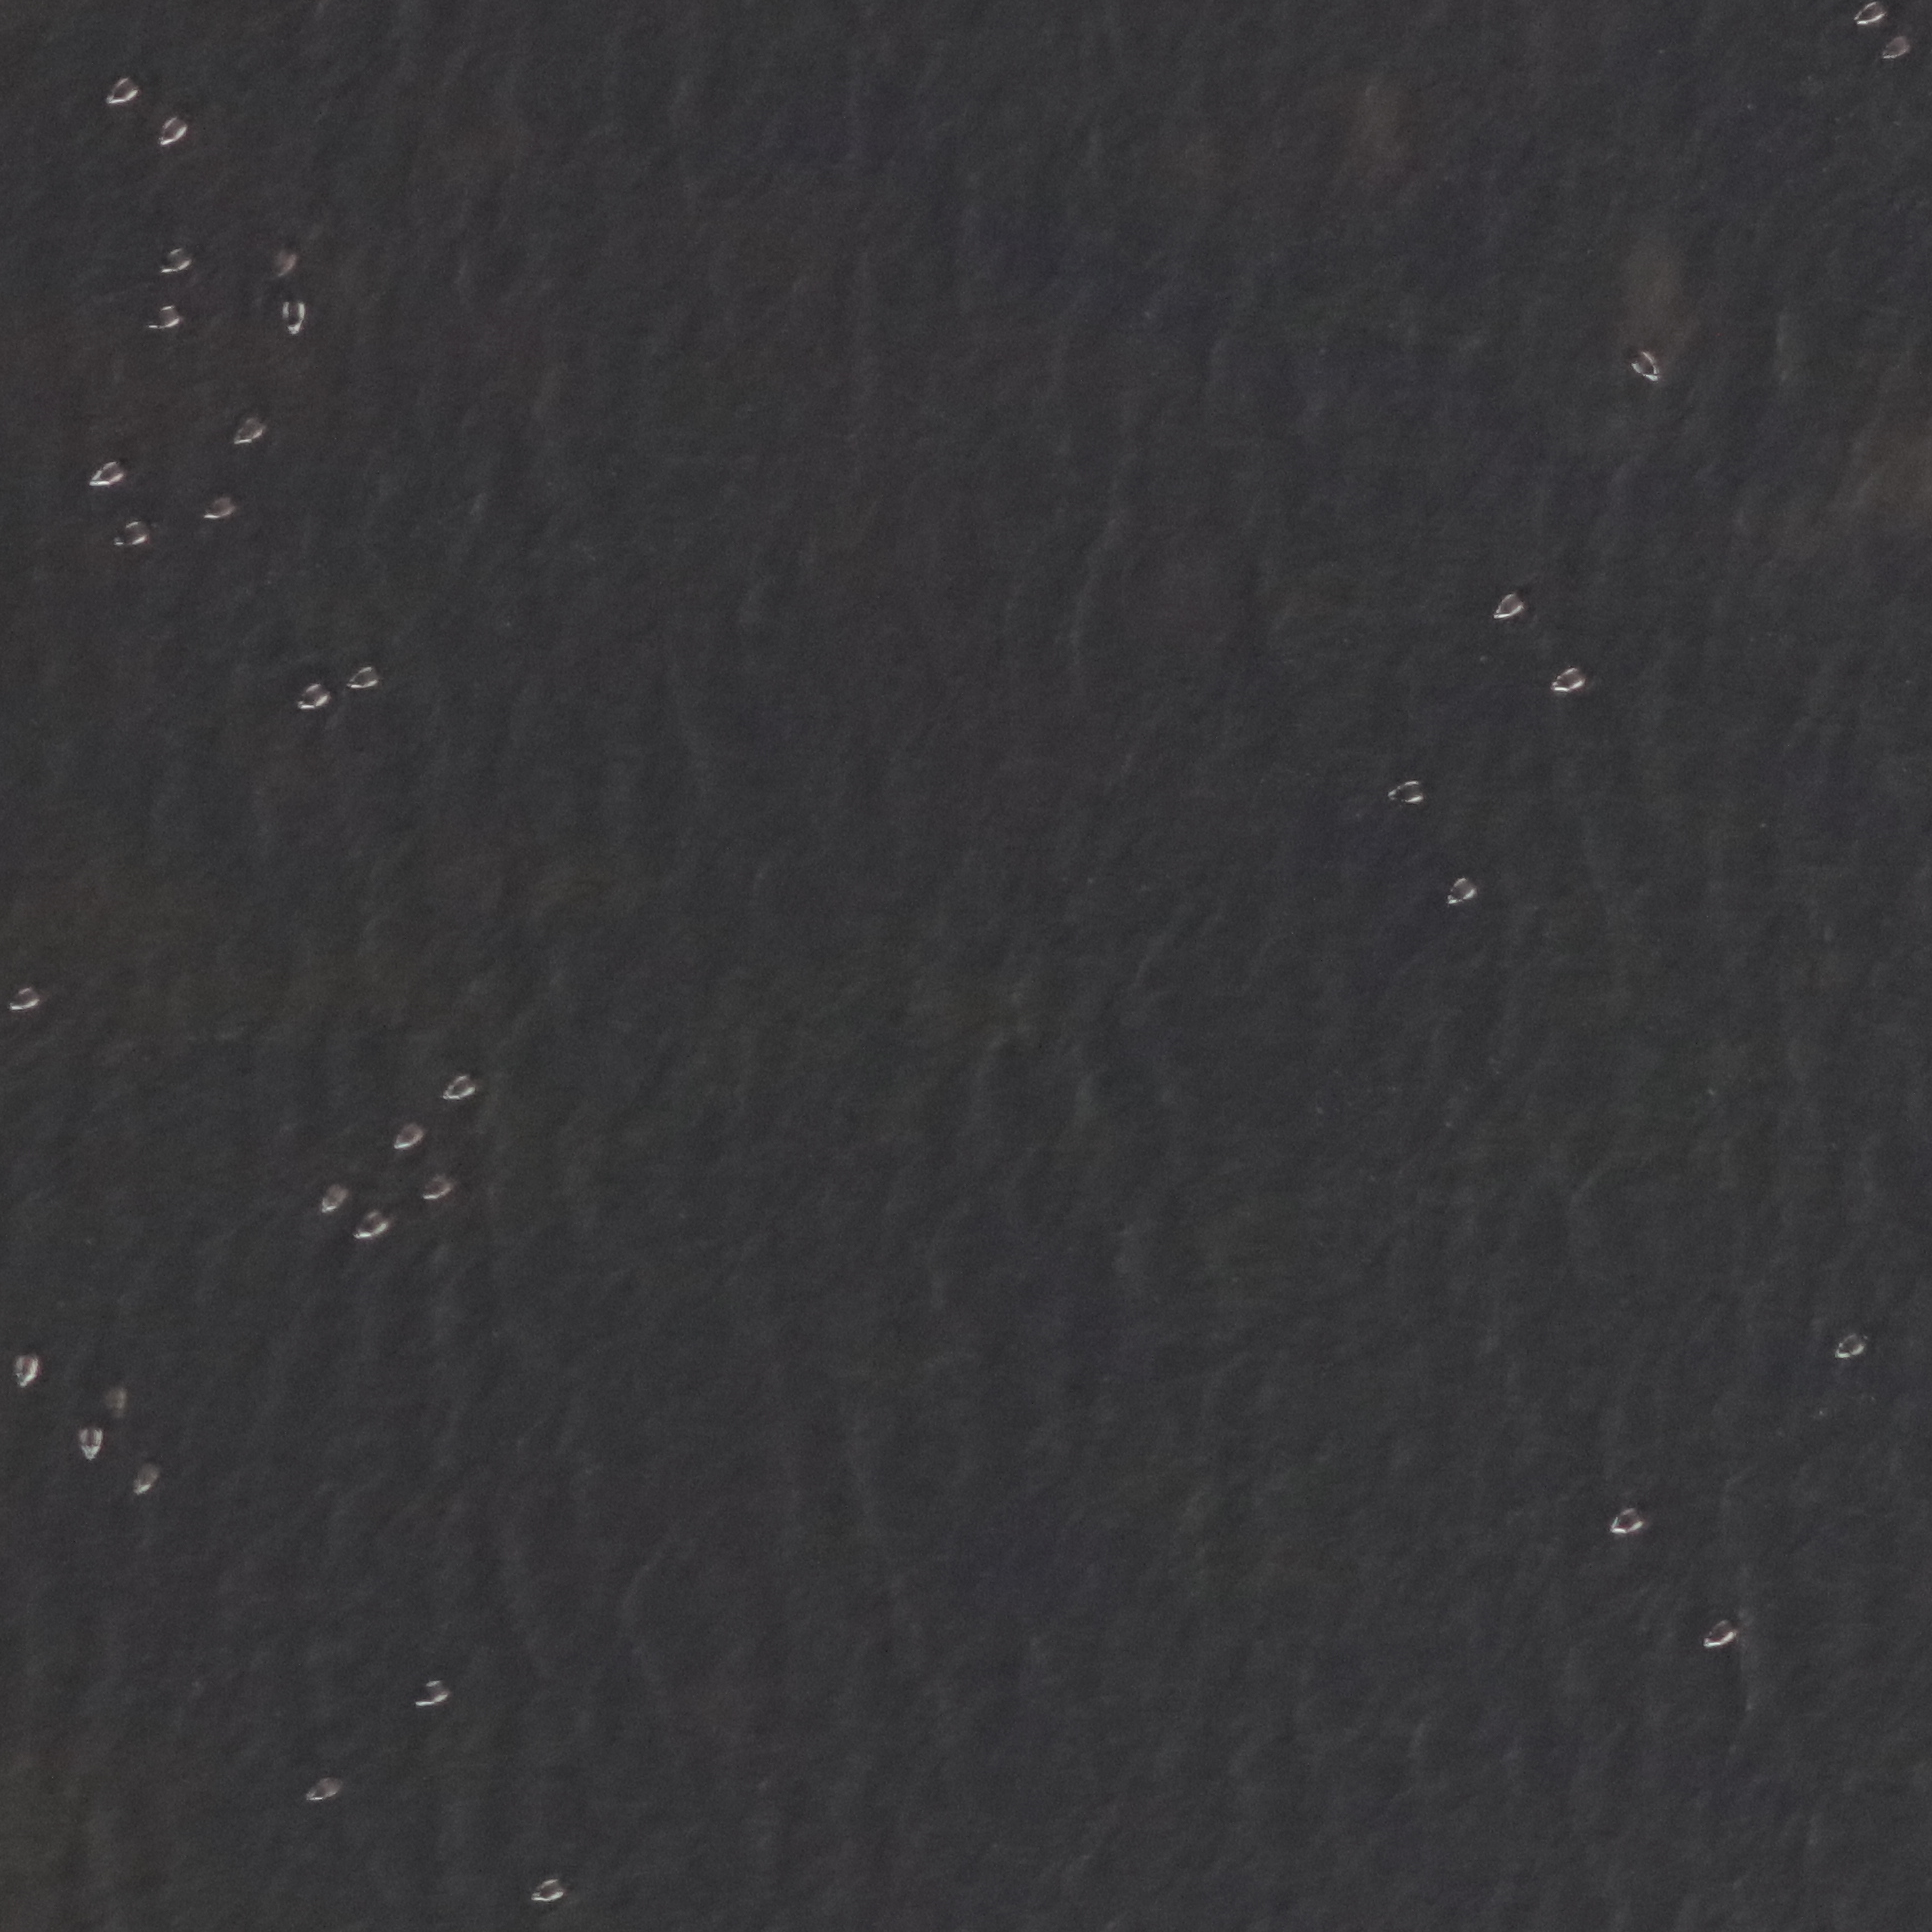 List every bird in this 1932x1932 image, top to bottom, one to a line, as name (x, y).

brant (1872, 12)
brant (1896, 48)
brant (124, 89)
brant (173, 129)
brant (177, 260)
brant (286, 261)
brant (294, 315)
brant (167, 317)
brant (1645, 364)
brant (250, 427)
brant (110, 474)
brant (222, 508)
brant (134, 532)
brant (1511, 605)
brant (364, 677)
brant (1569, 679)
brant (317, 696)
brant (1409, 792)
brant (1461, 891)
brant (24, 998)
brant (462, 1086)
brant (409, 1135)
brant (440, 1187)
brant (332, 1195)
brant (376, 1223)
brant (1852, 1343)
other bird (28, 1366)
other bird (115, 1403)
other bird (89, 1444)
brant (152, 1476)
brant (1628, 1519)
brant (1720, 1632)
brant (433, 1692)
brant (325, 1787)
brant (550, 1889)